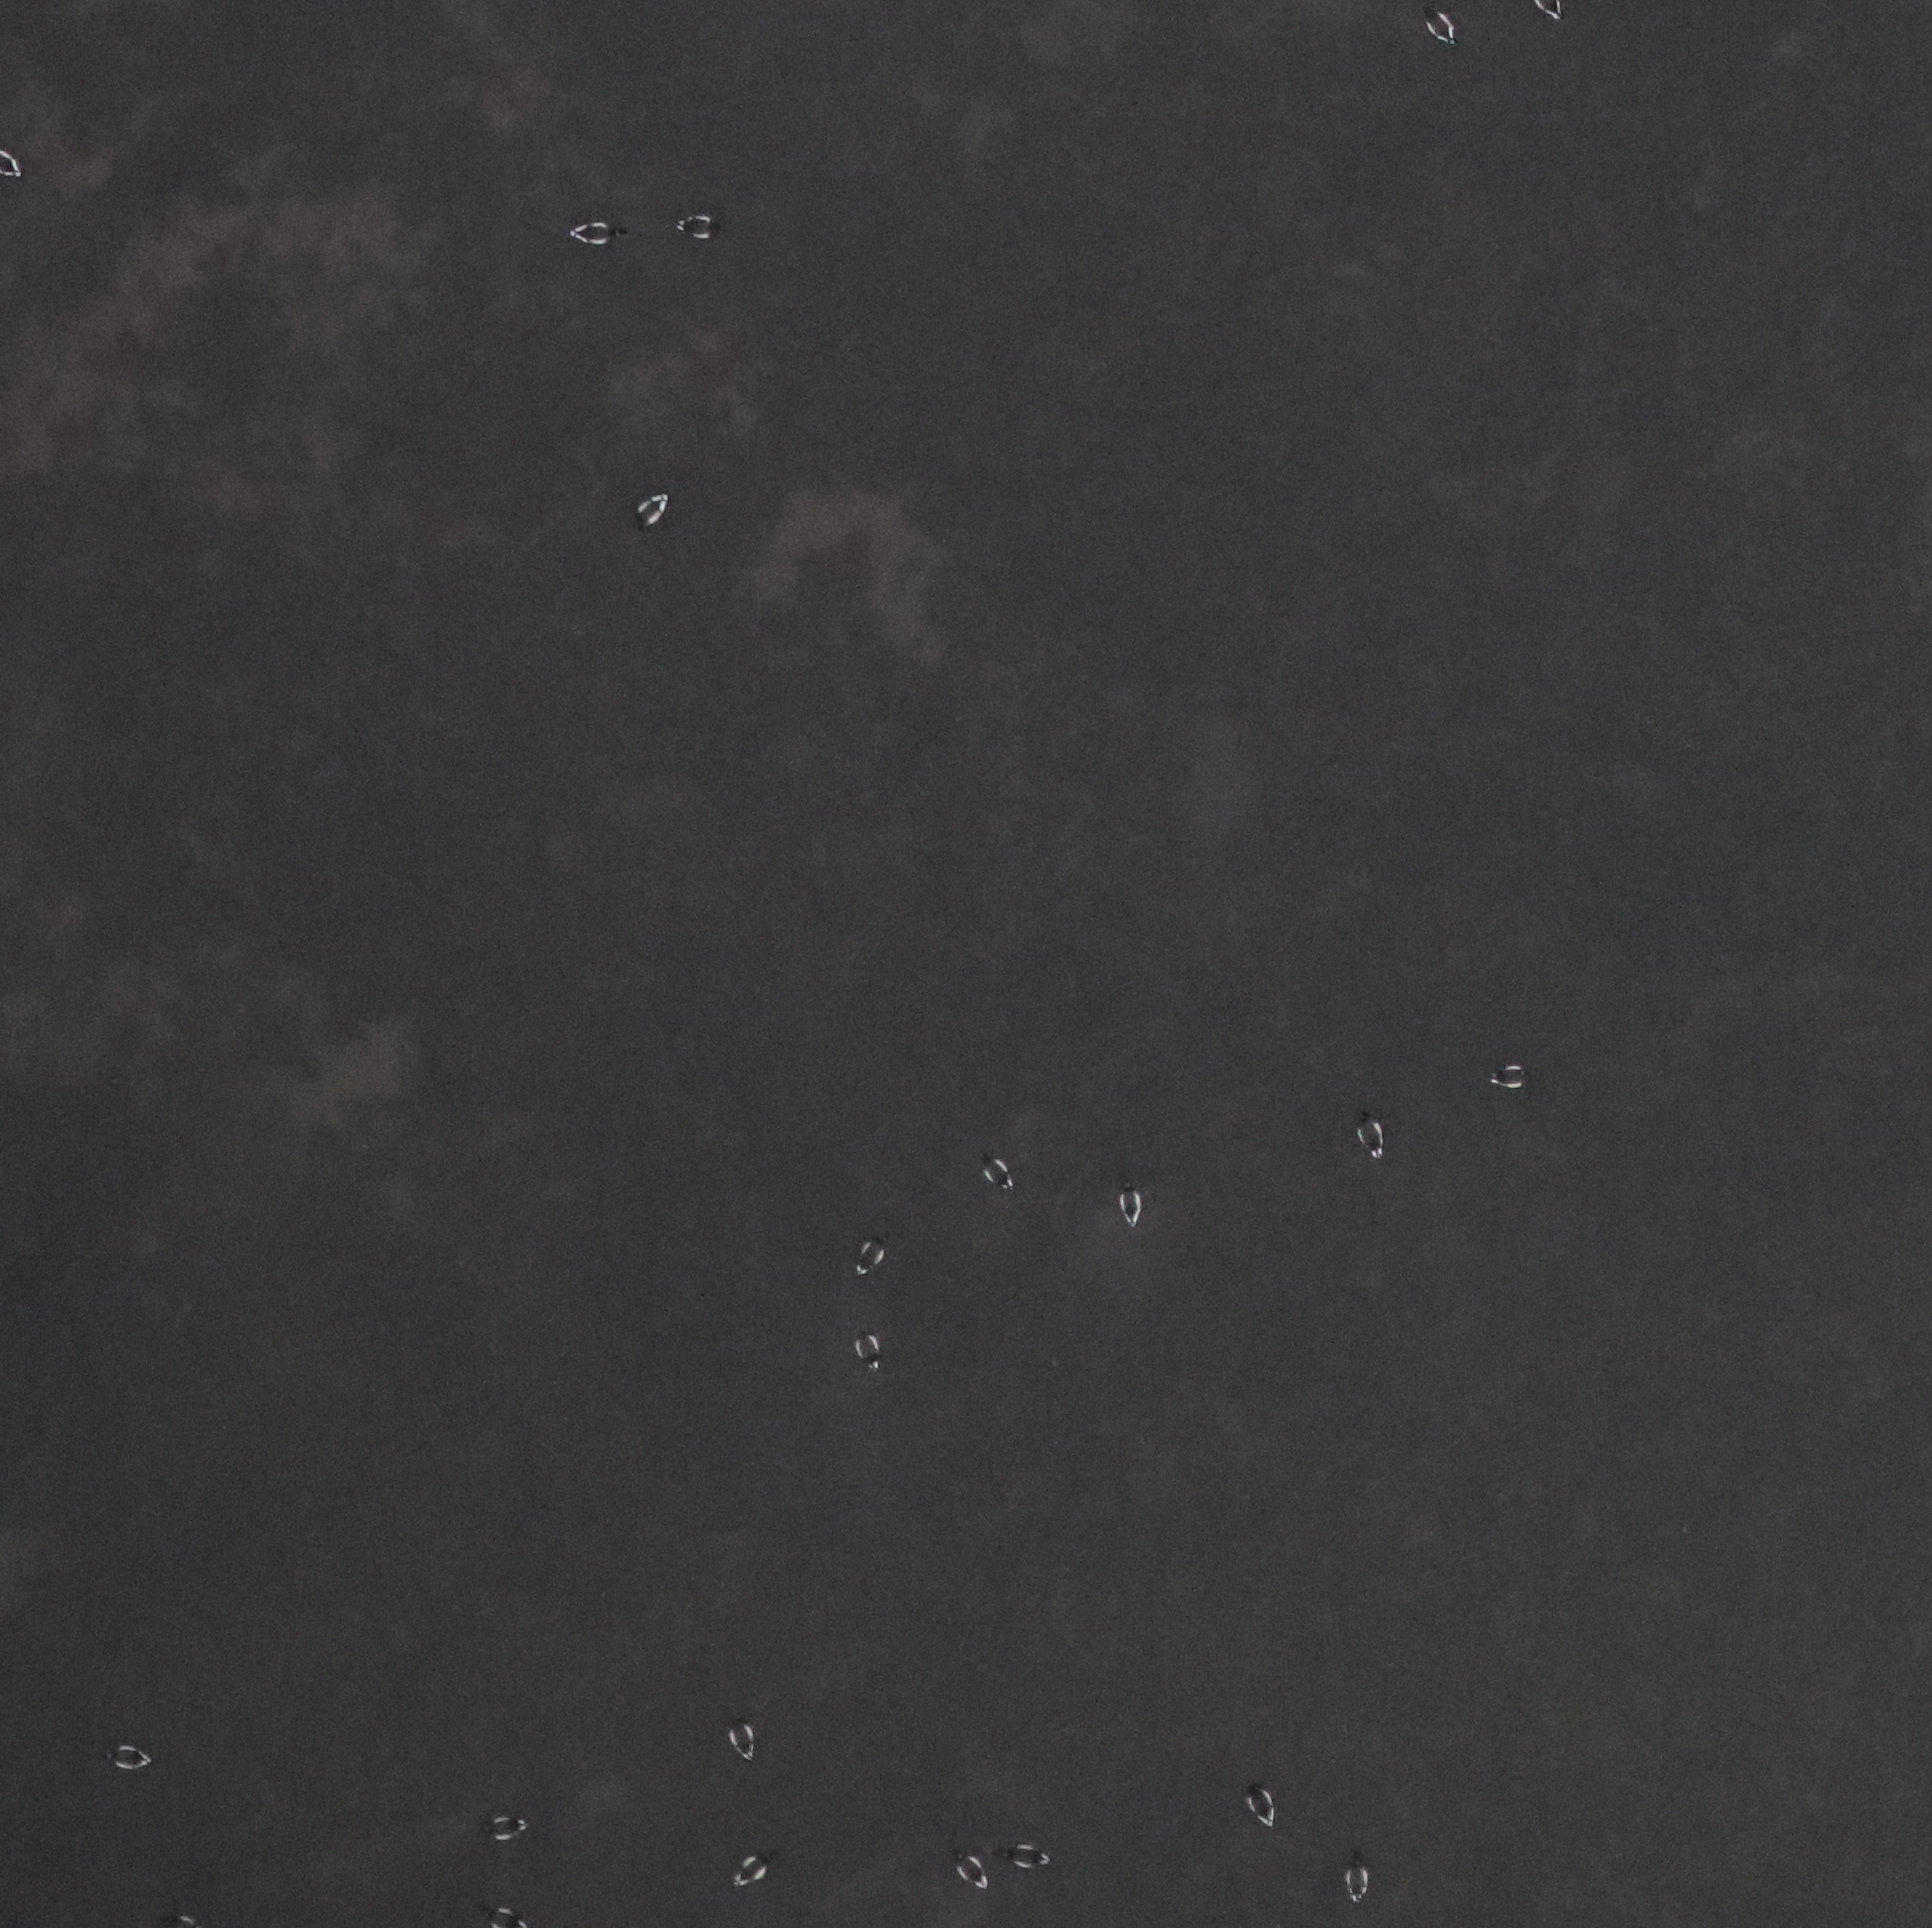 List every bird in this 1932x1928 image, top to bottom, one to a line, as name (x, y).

brant (1546, 0)
brant (1439, 28)
brant (4, 163)
brant (699, 227)
brant (599, 235)
brant (651, 512)
brant (1510, 1078)
brant (1372, 1137)
brant (998, 1173)
brant (1130, 1204)
brant (872, 1256)
brant (869, 1349)
brant (742, 1740)
brant (129, 1758)
brant (1261, 1804)
brant (506, 1829)
brant (1028, 1855)
brant (972, 1871)
brant (753, 1872)
brant (1357, 1880)
brant (506, 1916)